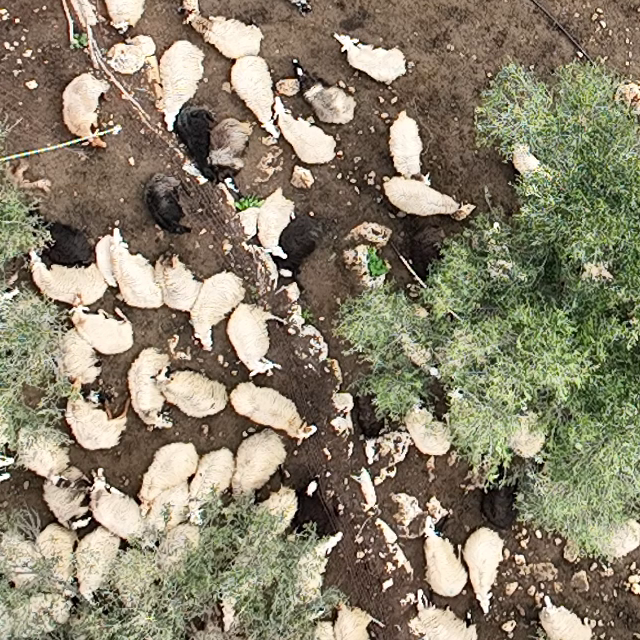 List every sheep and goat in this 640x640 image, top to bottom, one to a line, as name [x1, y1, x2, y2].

sheep [102, 0, 148, 36]
sheep [279, 0, 323, 13]
sheep [177, 9, 264, 60]
sheep [333, 31, 406, 85]
sheep [161, 39, 204, 131]
sheep [230, 56, 278, 139]
sheep [291, 59, 357, 125]
sheep [60, 72, 112, 150]
sheep [272, 97, 337, 165]
sheep [173, 103, 240, 191]
sheep [388, 109, 433, 183]
sheep [207, 119, 254, 169]
sheep [510, 145, 542, 178]
sheep [144, 173, 193, 234]
sheep [384, 177, 476, 216]
sheep [253, 188, 296, 260]
sheep [27, 202, 96, 266]
sheep [279, 216, 322, 277]
sheep [413, 223, 449, 273]
sheep [109, 229, 164, 309]
sheep [96, 232, 118, 288]
sheep [27, 248, 108, 304]
sheep [154, 250, 204, 310]
sheep [192, 271, 246, 352]
sheep [69, 295, 135, 356]
sheep [225, 301, 284, 372]
sheep [58, 310, 101, 384]
sheep [127, 347, 174, 425]
sheep [156, 366, 231, 418]
sheep [352, 373, 386, 435]
sheep [67, 376, 131, 453]
sheep [227, 382, 317, 438]
sheep [0, 390, 16, 467]
sheep [398, 398, 452, 457]
sheep [497, 413, 545, 457]
sheep [16, 425, 77, 488]
sheep [231, 430, 287, 508]
sheep [136, 440, 200, 505]
sheep [188, 446, 235, 524]
sheep [0, 453, 12, 493]
sheep [480, 461, 522, 528]
sheep [42, 467, 93, 528]
sheep [88, 468, 146, 542]
sheep [284, 475, 318, 538]
sheep [147, 484, 190, 535]
sheep [247, 489, 296, 536]
sheep [577, 503, 639, 558]
sheep [424, 514, 467, 595]
sheep [29, 523, 77, 587]
sheep [77, 525, 121, 606]
sheep [165, 525, 202, 535]
sheep [463, 525, 505, 613]
sheep [0, 529, 43, 594]
sheep [293, 531, 343, 595]
sheep [16, 591, 75, 636]
sheep [416, 591, 479, 639]
sheep [541, 595, 592, 639]
sheep [334, 599, 382, 639]
sheep [309, 613, 334, 639]